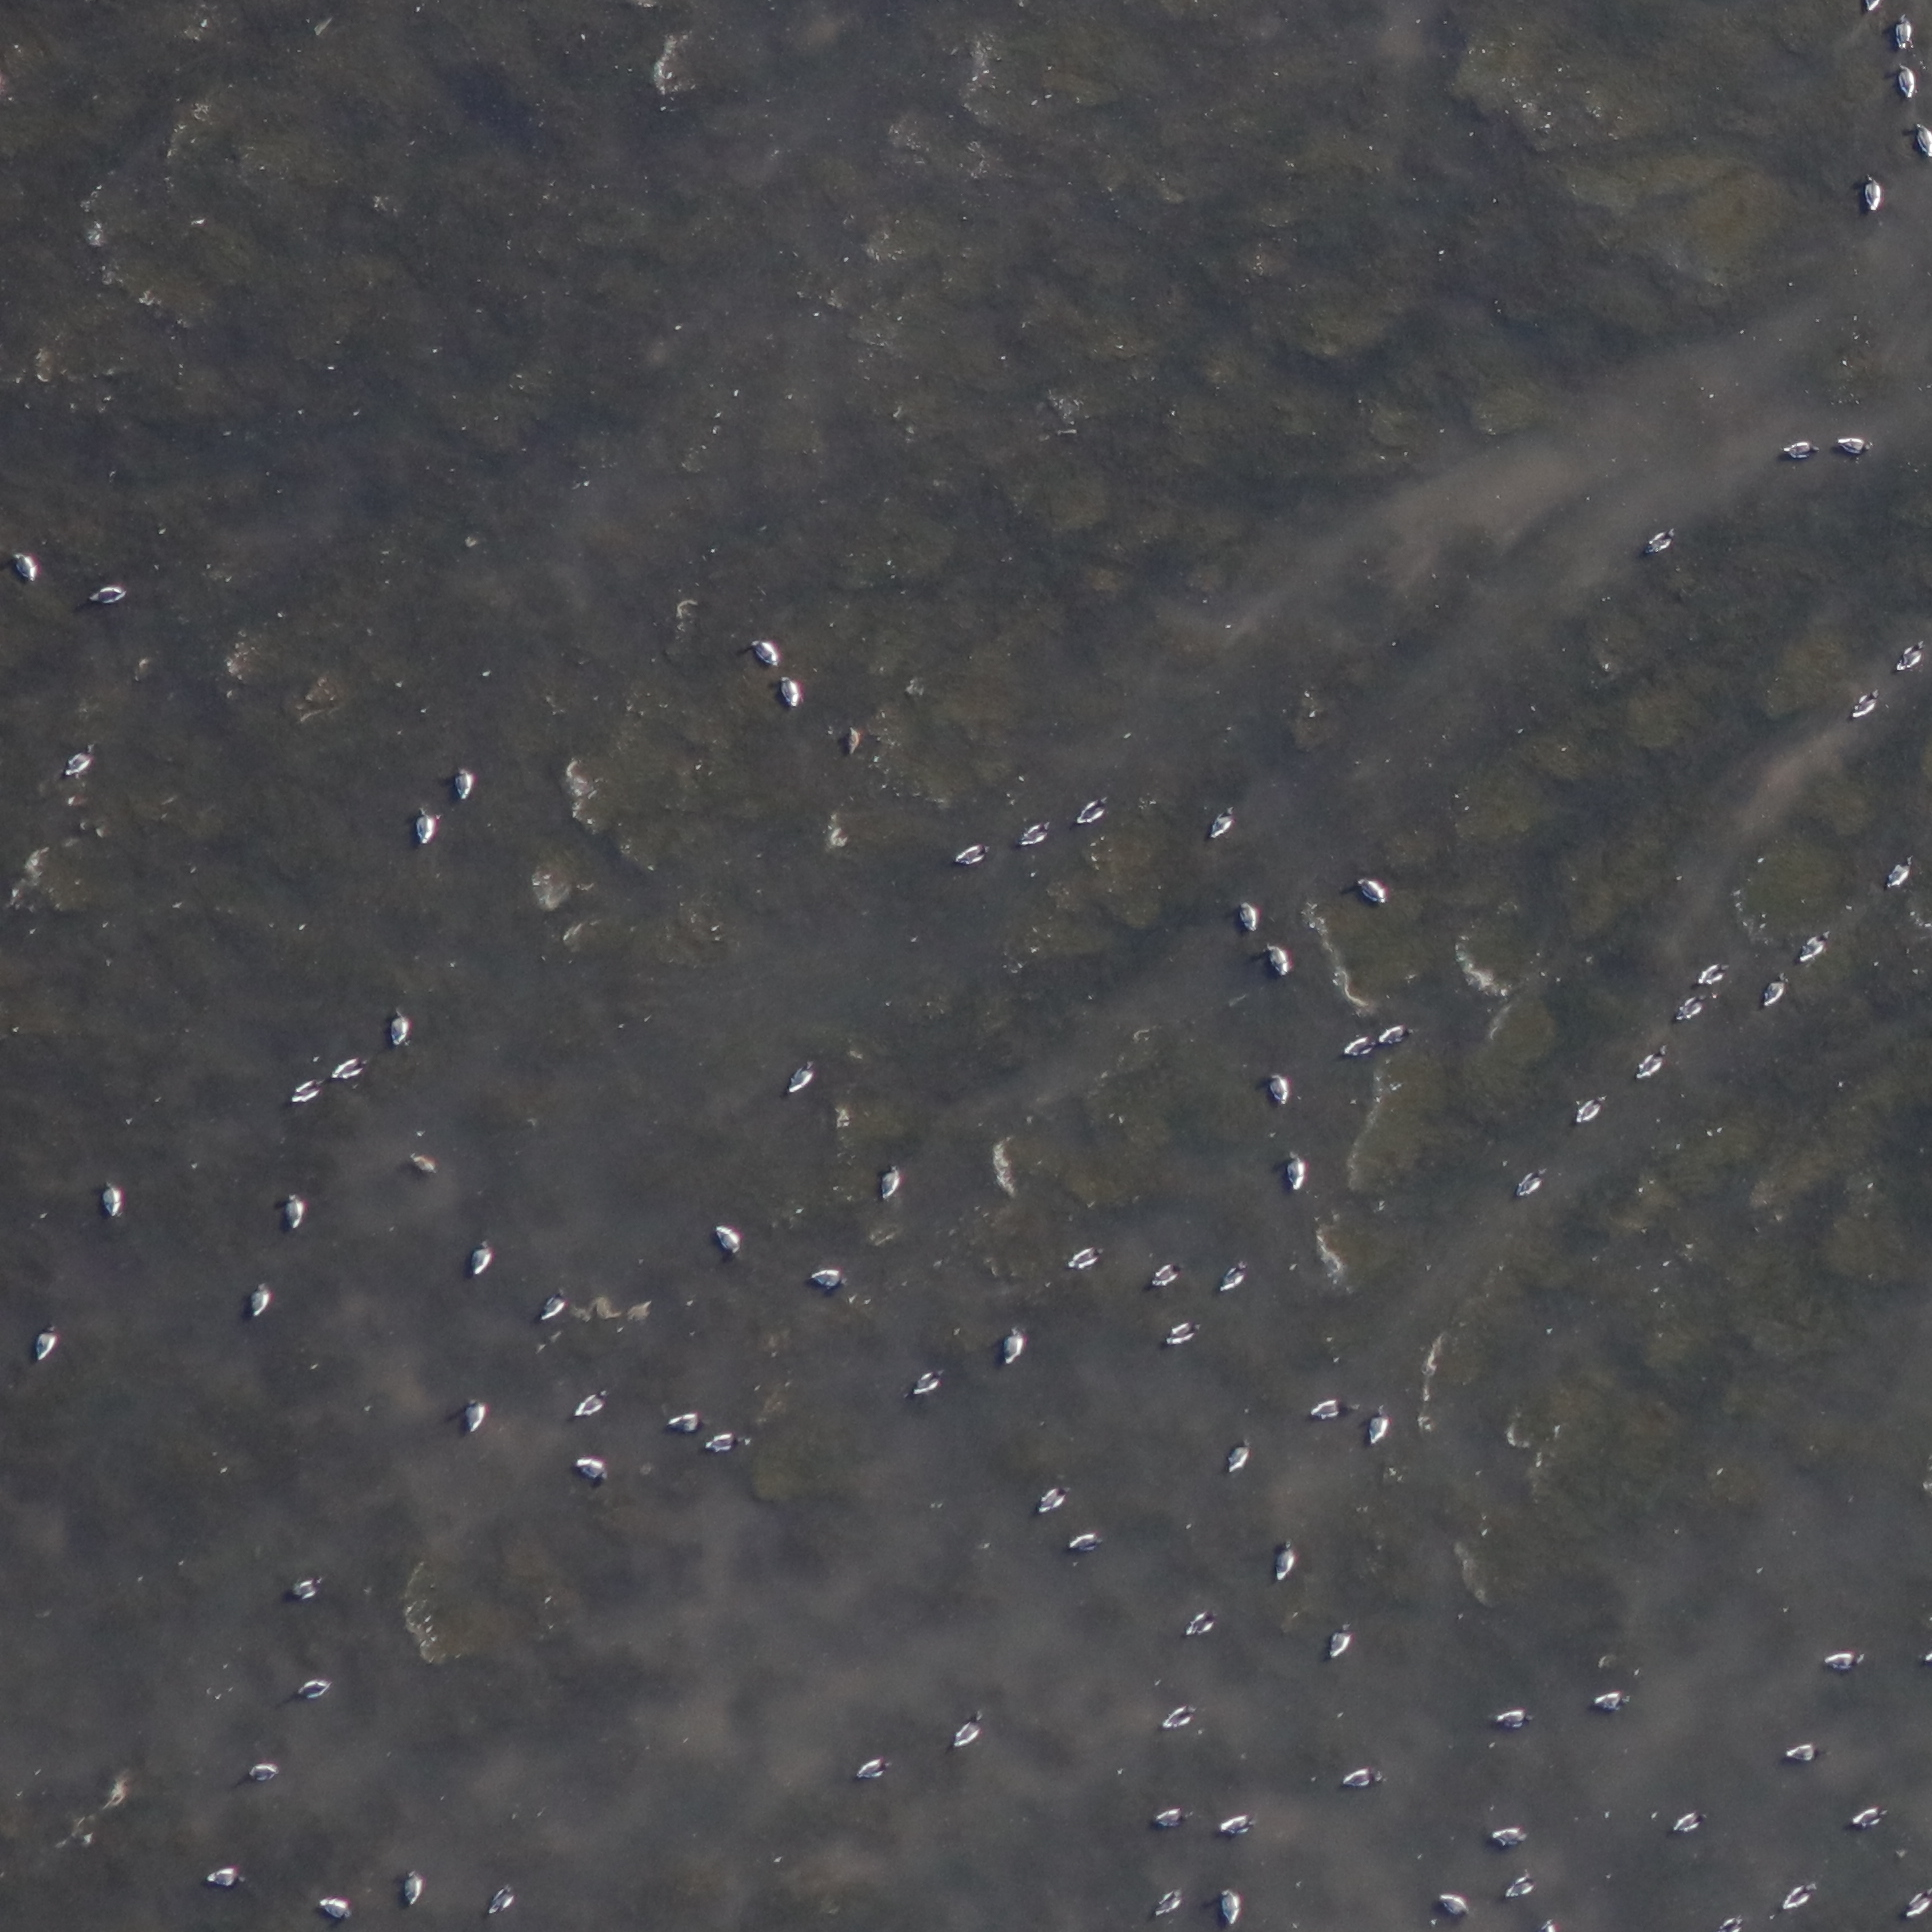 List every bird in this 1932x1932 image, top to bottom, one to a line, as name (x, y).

brant (1903, 33)
brant (1905, 86)
brant (1925, 141)
brant (1872, 193)
brant (1852, 447)
brant (1801, 450)
brant (1660, 542)
brant (26, 564)
brant (106, 595)
brant (767, 652)
brant (1911, 657)
brant (790, 691)
brant (1865, 707)
other bird (851, 736)
brant (83, 761)
brant (467, 780)
brant (1091, 812)
brant (1221, 824)
brant (425, 829)
brant (1034, 835)
brant (971, 854)
brant (1898, 873)
brant (1370, 891)
brant (1247, 917)
brant (1819, 944)
brant (1283, 964)
brant (1709, 974)
brant (1773, 992)
brant (1691, 1009)
brant (401, 1030)
brant (1399, 1035)
brant (1362, 1044)
brant (1649, 1068)
brant (346, 1070)
brant (800, 1080)
brant (310, 1089)
brant (1276, 1089)
brant (1588, 1112)
other bird (422, 1163)
brant (1295, 1171)
brant (893, 1185)
brant (1529, 1185)
brant (110, 1198)
brant (295, 1214)
brant (727, 1244)
brant (482, 1253)
brant (1084, 1258)
brant (1166, 1275)
brant (1232, 1276)
brant (834, 1278)
brant (258, 1303)
brant (554, 1304)
brant (1182, 1335)
brant (44, 1344)
brant (1012, 1346)
brant (924, 1382)
brant (591, 1404)
brant (1329, 1409)
brant (479, 1413)
brant (681, 1422)
brant (1380, 1425)
brant (722, 1440)
brant (1235, 1452)
brant (595, 1472)
brant (1050, 1499)
brant (1089, 1541)
brant (1287, 1564)
brant (307, 1590)
brant (1200, 1624)
brant (1339, 1641)
brant (1840, 1667)
brant (312, 1689)
brant (1611, 1699)
brant (1510, 1718)
brant (1179, 1719)
brant (970, 1732)
brant (1802, 1753)
brant (873, 1768)
brant (263, 1774)
brant (1361, 1779)
brant (1170, 1816)
brant (1868, 1817)
brant (1695, 1818)
brant (1234, 1826)
brant (1501, 1836)
brant (225, 1878)
brant (414, 1885)
brant (1517, 1888)
brant (1807, 1891)
brant (507, 1899)
brant (1161, 1900)
brant (1918, 1904)
brant (1227, 1906)
brant (1447, 1907)
brant (344, 1914)
brant (1733, 1927)